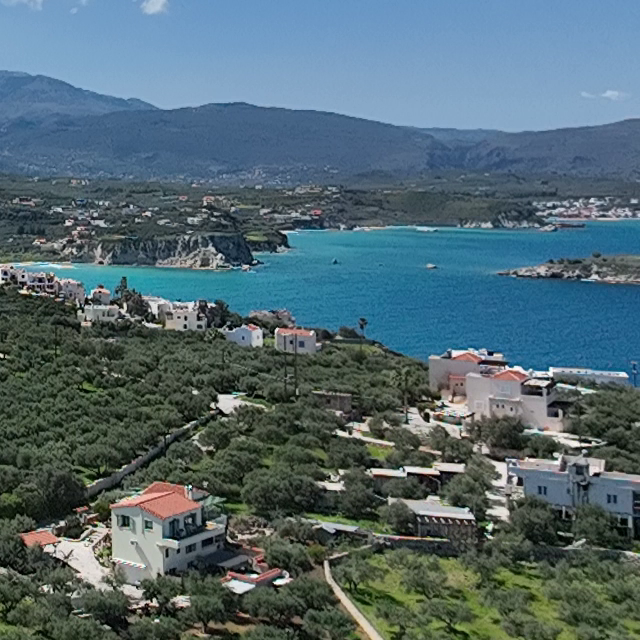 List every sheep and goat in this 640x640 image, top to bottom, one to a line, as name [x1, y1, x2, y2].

None